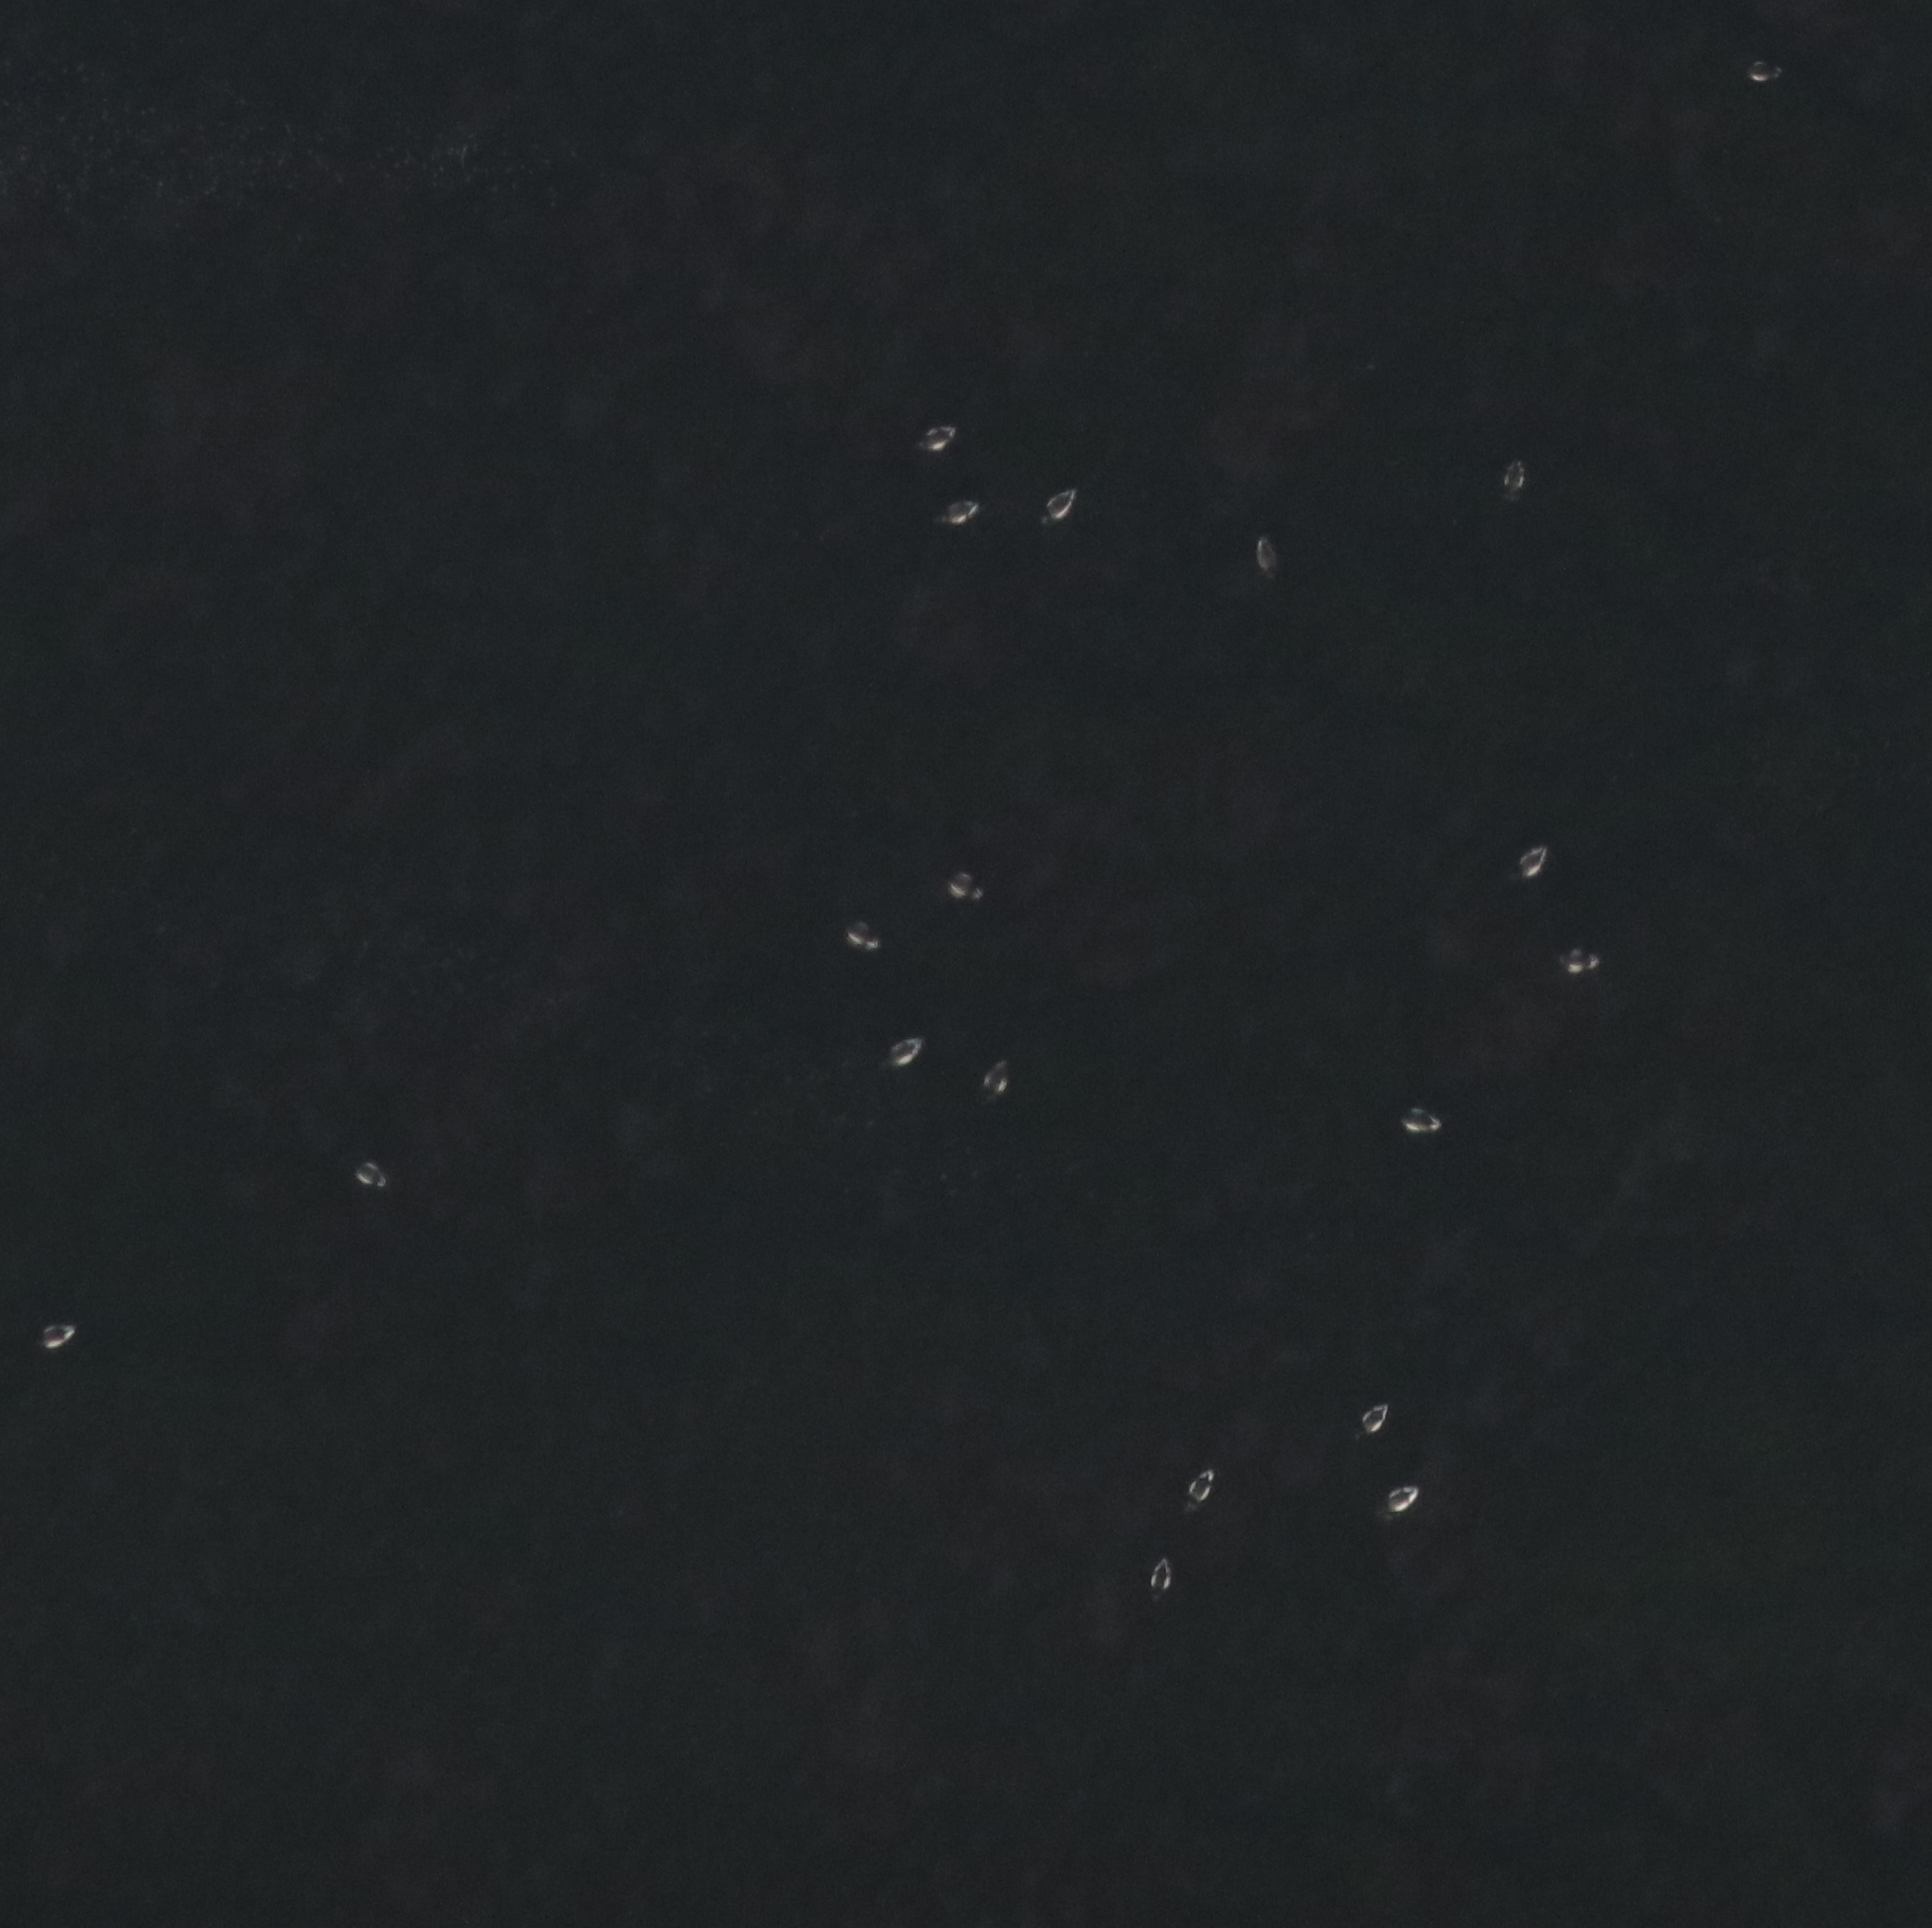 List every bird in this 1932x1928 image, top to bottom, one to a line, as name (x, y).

brant (1761, 70)
brant (934, 437)
brant (1516, 478)
brant (1059, 504)
brant (957, 511)
brant (1268, 557)
brant (1530, 863)
brant (962, 885)
brant (864, 935)
brant (1577, 959)
brant (903, 1050)
brant (992, 1081)
brant (1418, 1120)
brant (372, 1175)
brant (54, 1336)
brant (1373, 1420)
brant (1203, 1487)
brant (1403, 1499)
brant (1159, 1578)